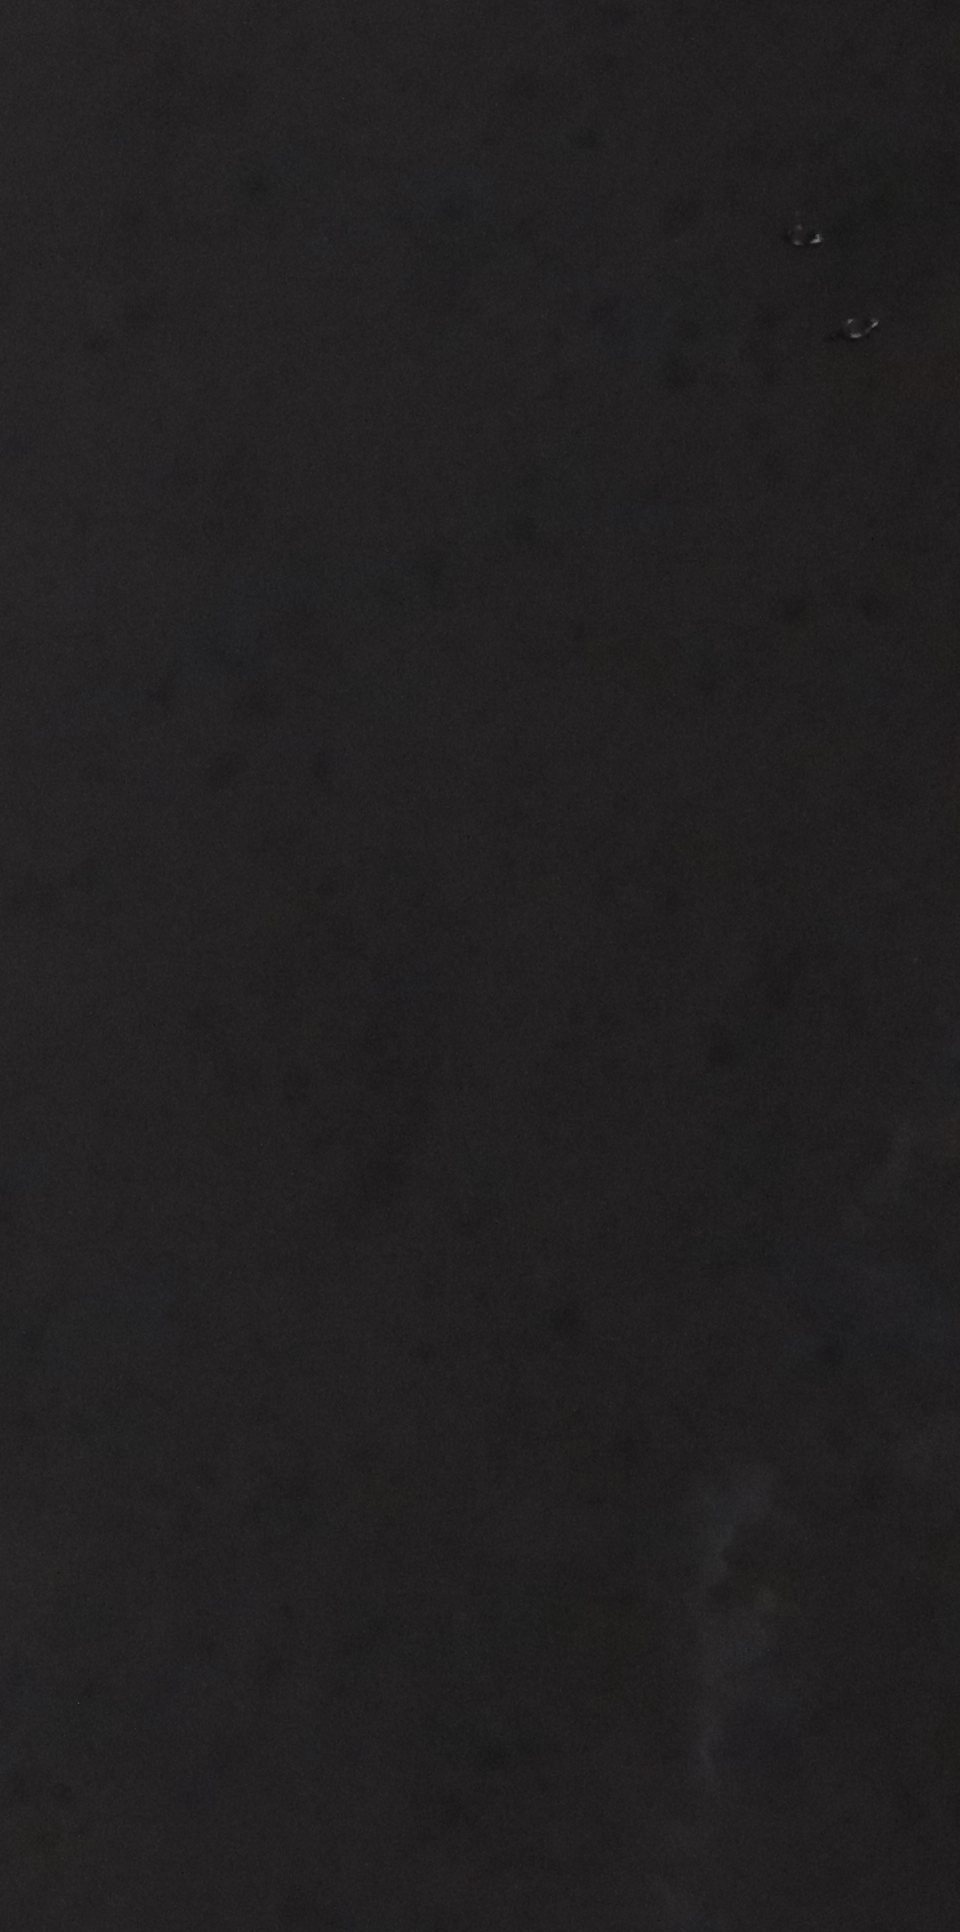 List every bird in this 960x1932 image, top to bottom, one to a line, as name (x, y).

brant (805, 237)
brant (858, 329)